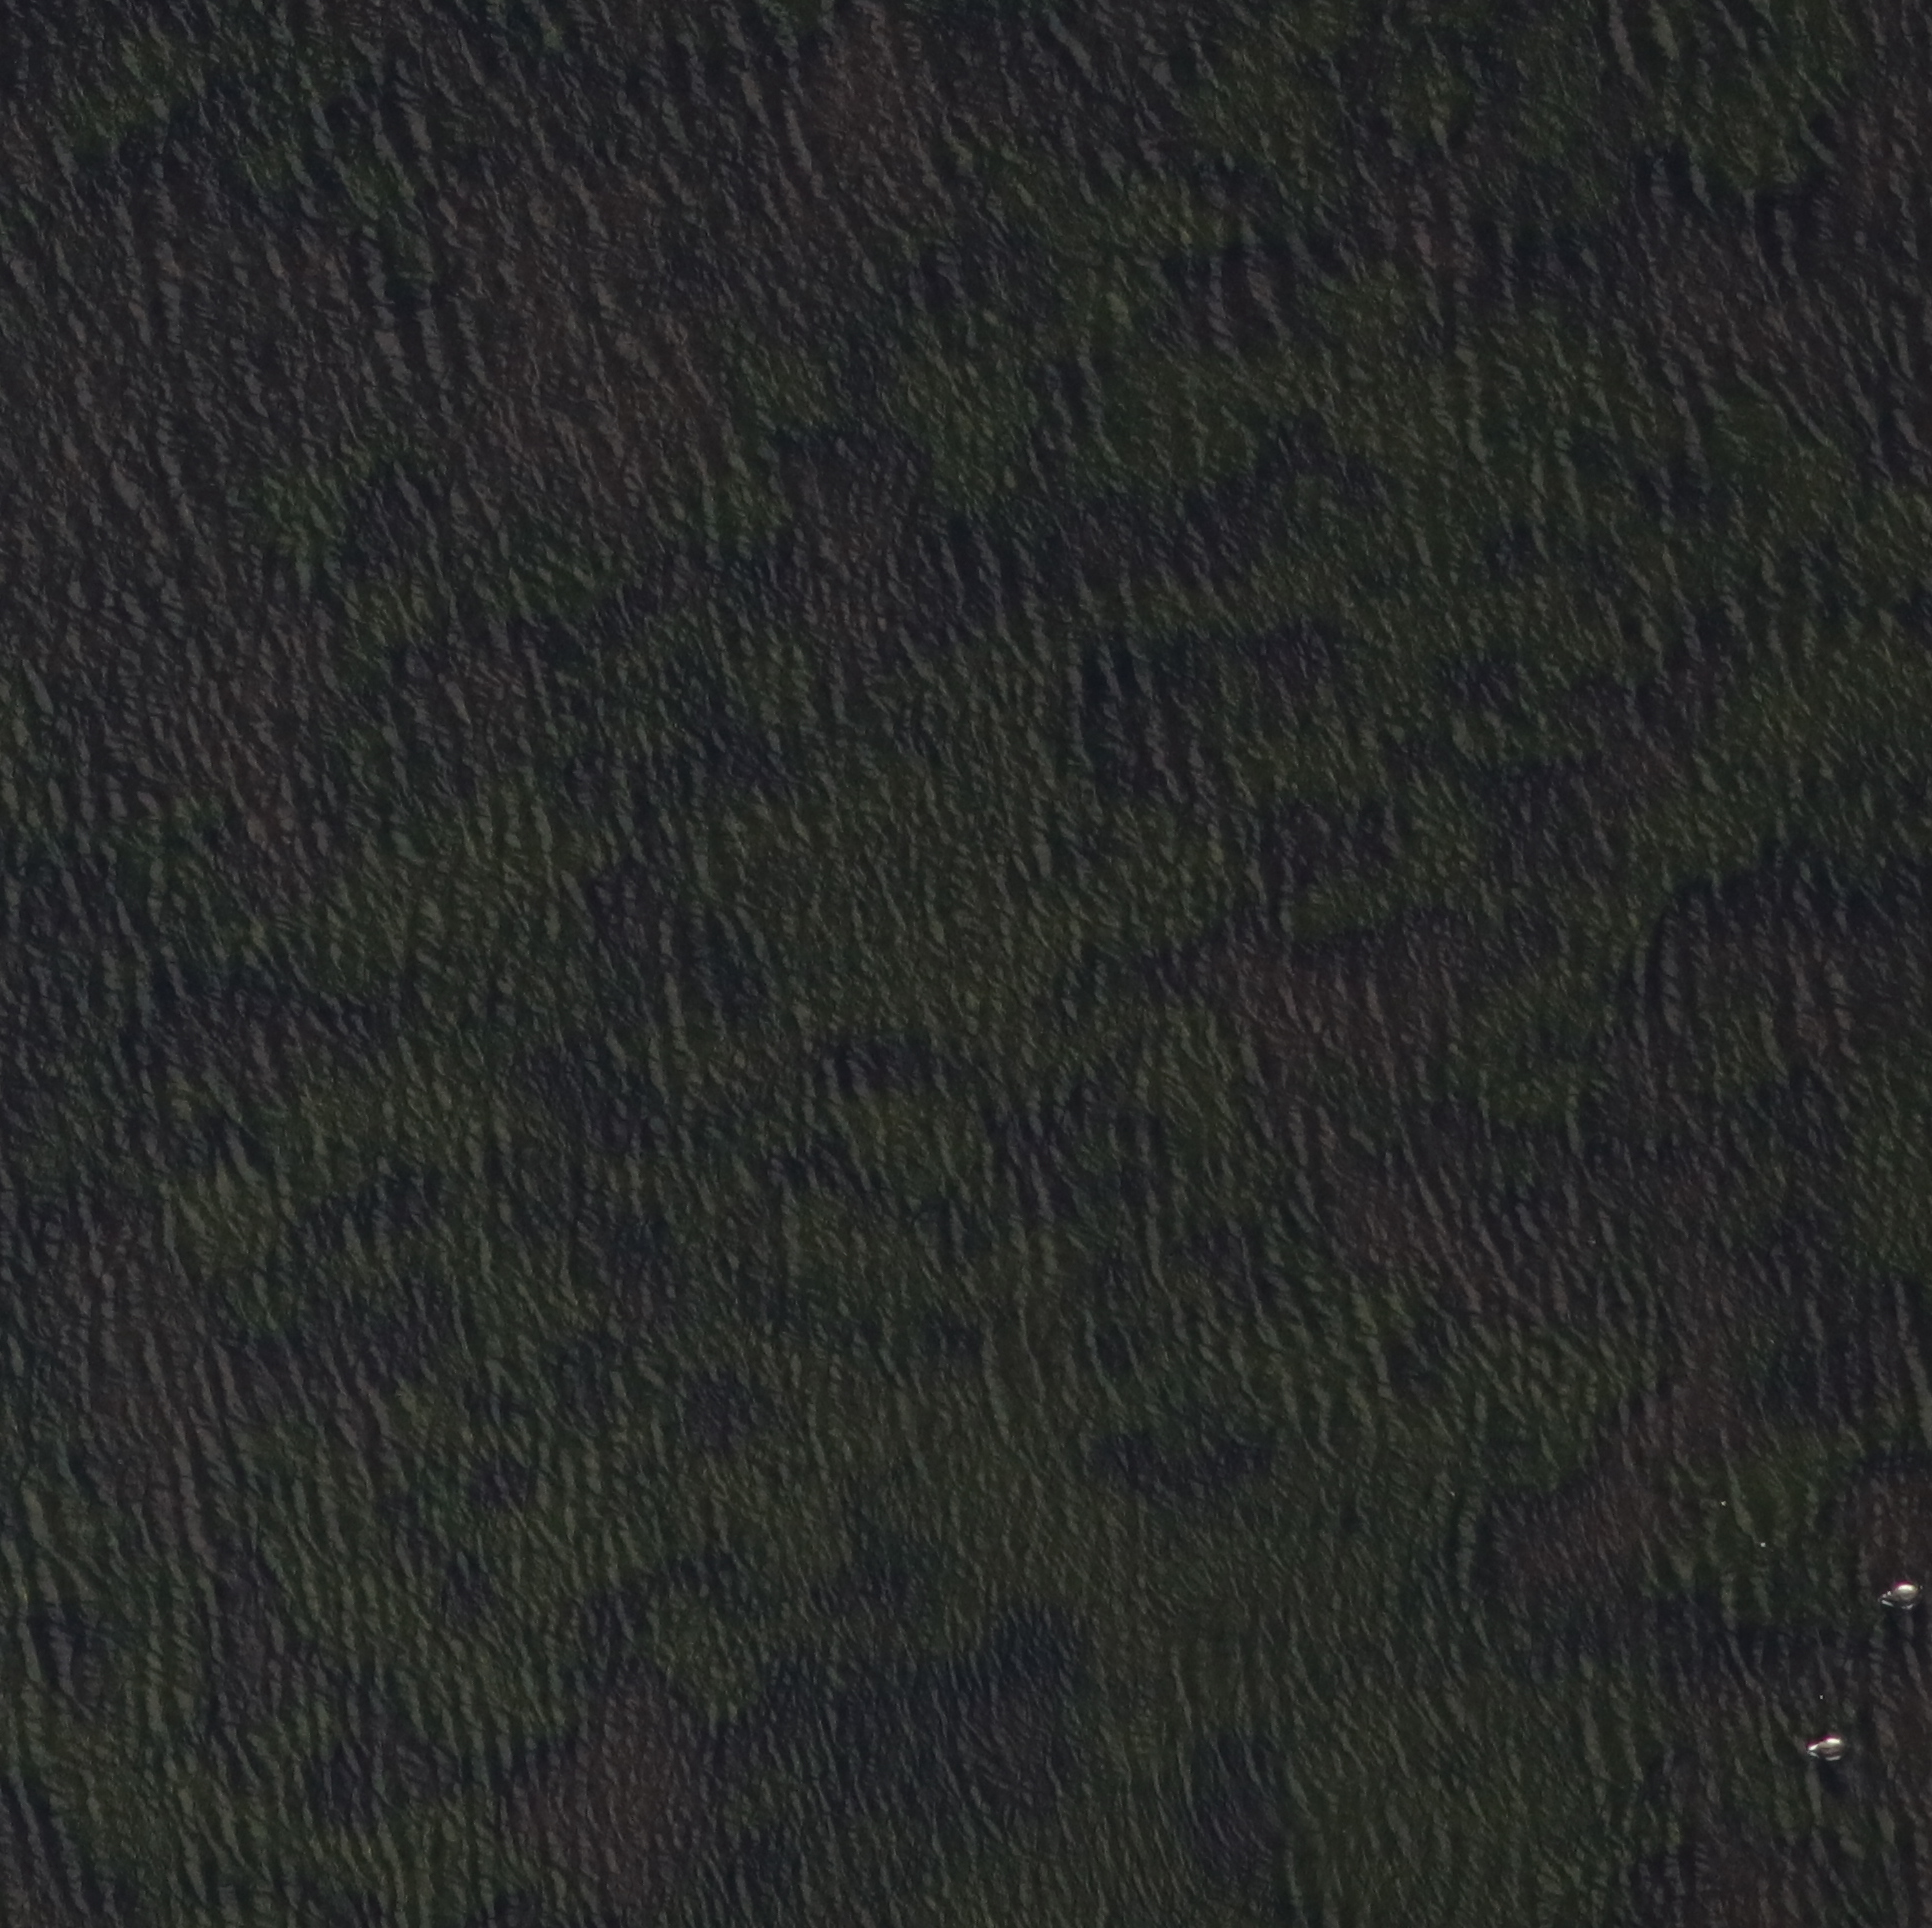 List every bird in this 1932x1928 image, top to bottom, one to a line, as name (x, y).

brant (1902, 1596)
brant (1831, 1751)